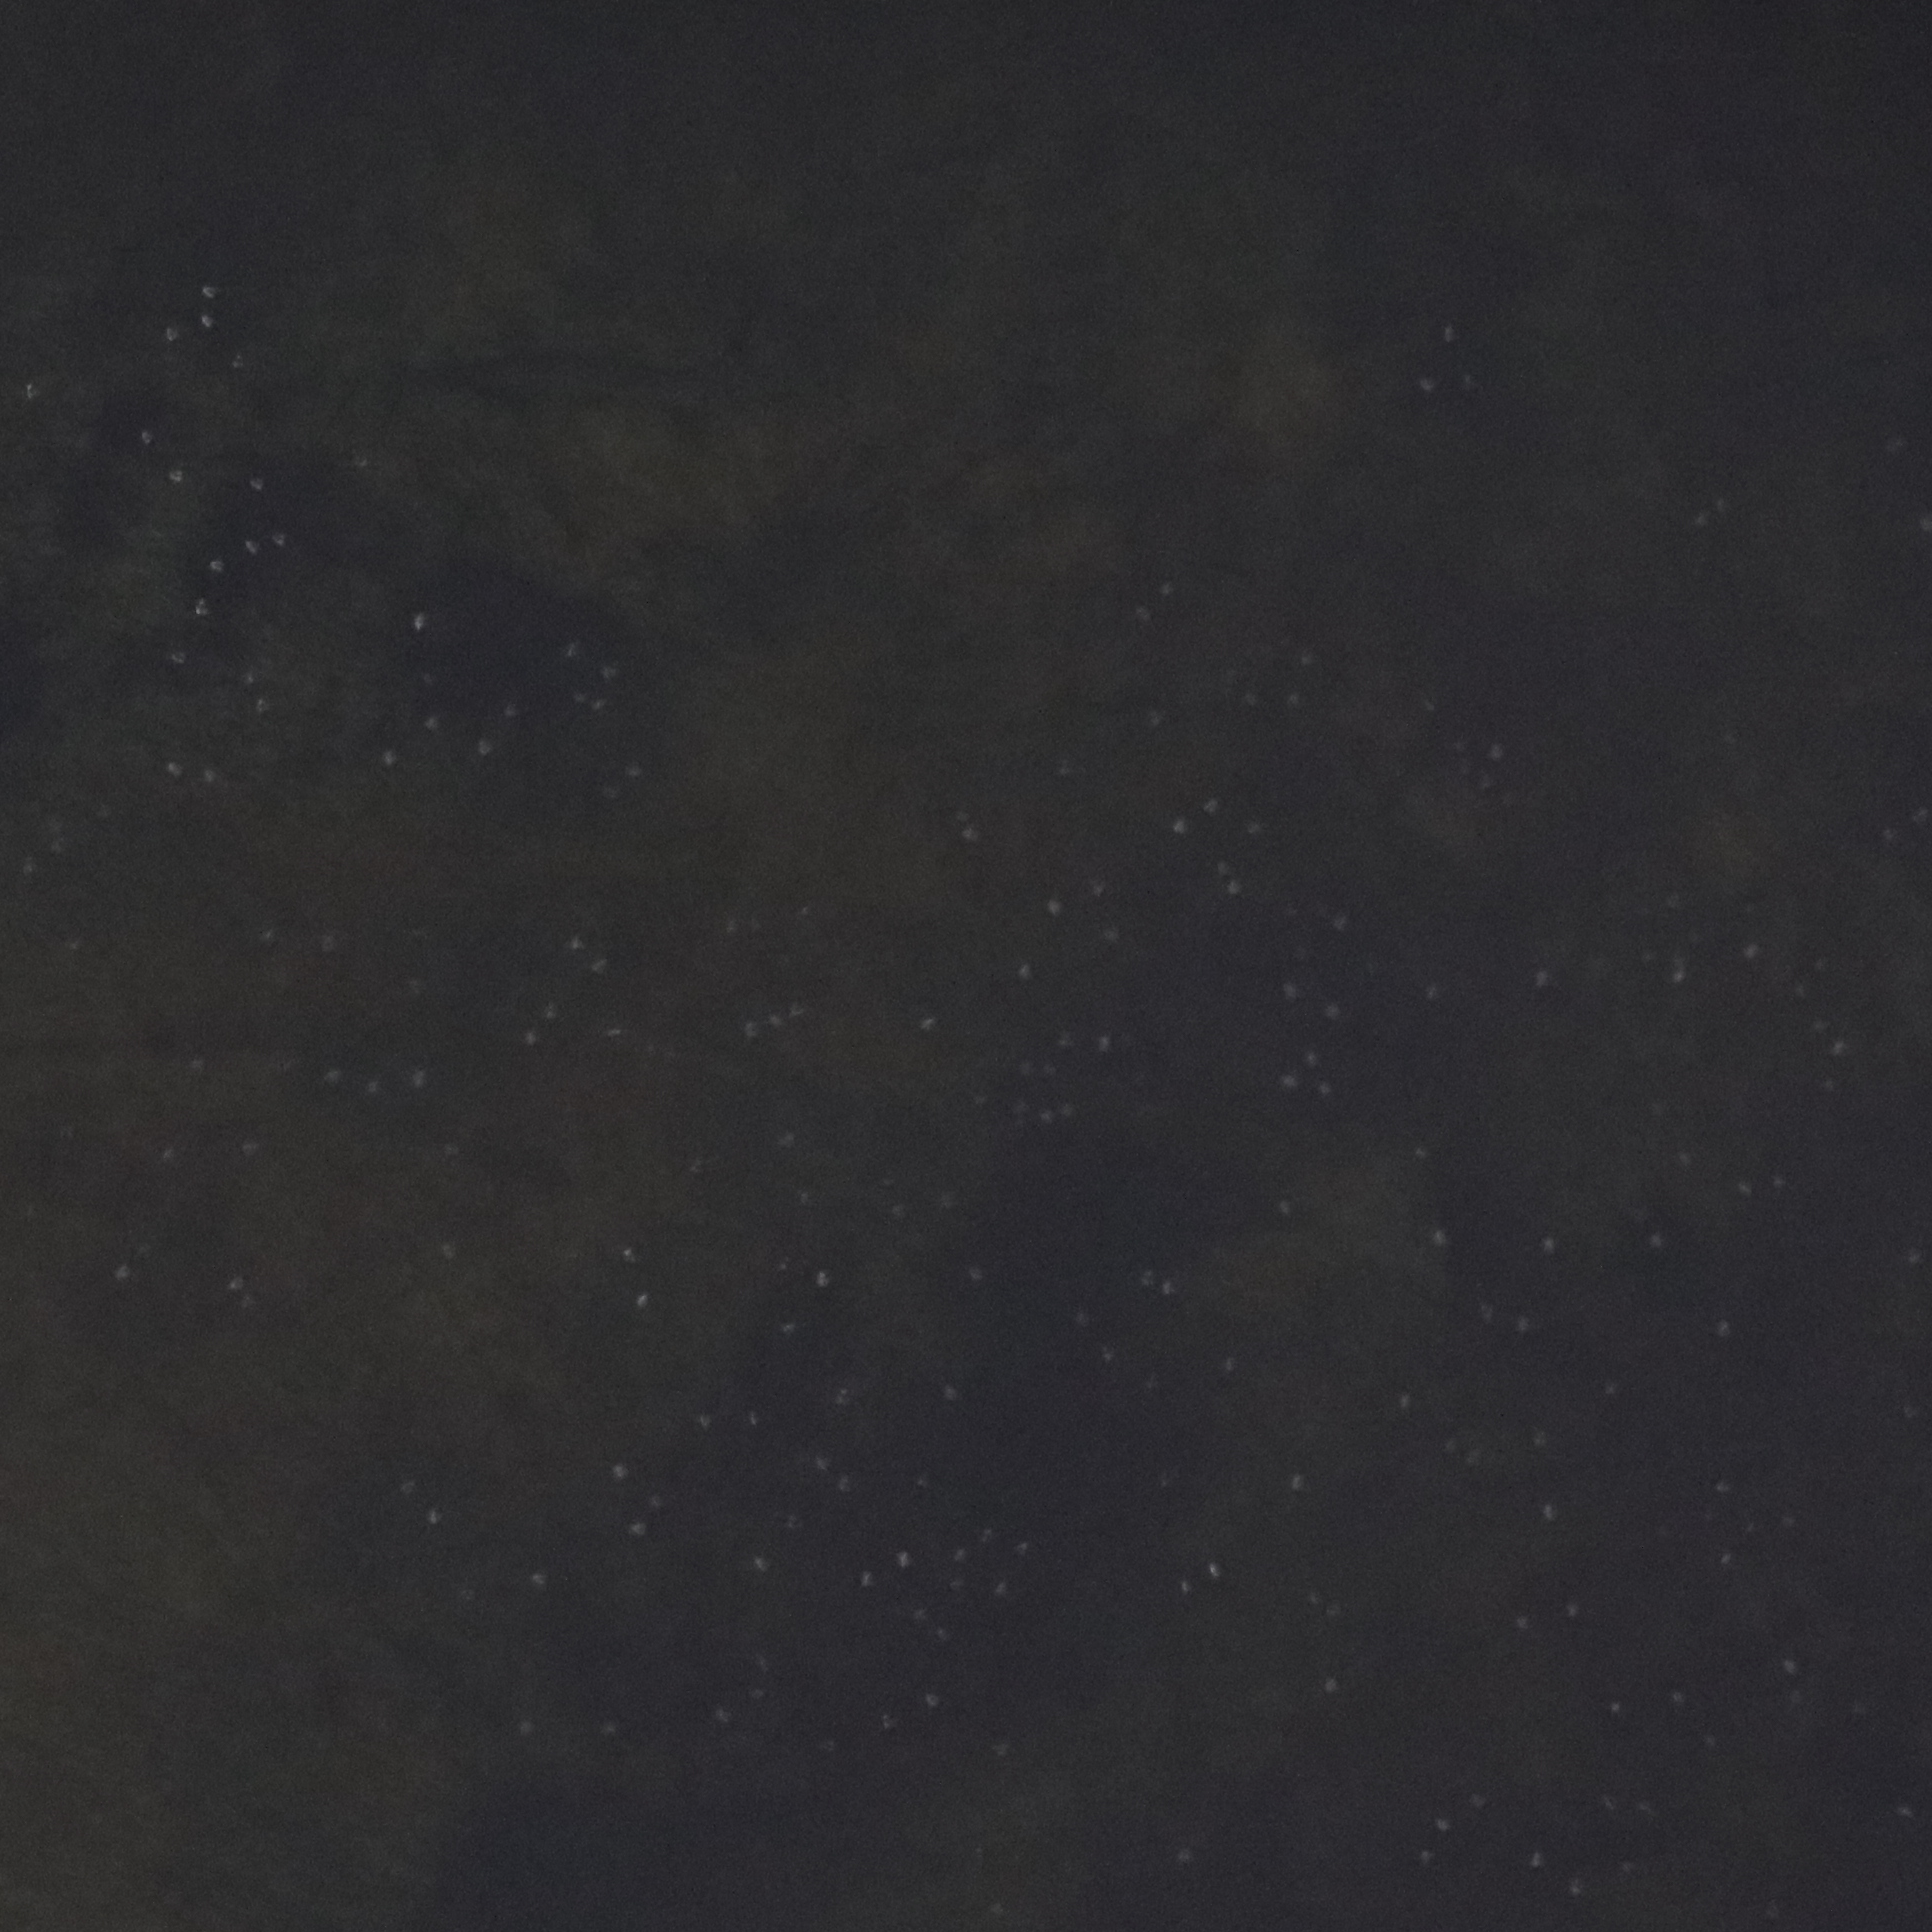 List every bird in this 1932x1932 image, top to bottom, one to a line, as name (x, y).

brant (219, 288)
brant (220, 318)
brant (172, 336)
brant (1453, 338)
brant (241, 365)
brant (1430, 382)
brant (31, 394)
brant (149, 429)
brant (1902, 443)
brant (178, 468)
brant (254, 489)
brant (1727, 501)
brant (1698, 518)
brant (1931, 527)
brant (280, 539)
brant (254, 546)
brant (219, 565)
brant (1167, 582)
brant (211, 608)
brant (1143, 614)
brant (422, 625)
brant (182, 647)
brant (578, 650)
brant (1312, 662)
brant (611, 671)
brant (1241, 671)
brant (427, 672)
brant (254, 674)
brant (1264, 693)
brant (578, 701)
brant (1287, 701)
brant (266, 705)
brant (512, 707)
brant (601, 707)
brant (431, 712)
brant (1161, 721)
brant (492, 743)
brant (1464, 748)
brant (1501, 752)
brant (394, 755)
brant (180, 768)
brant (636, 768)
brant (1465, 771)
brant (1072, 772)
brant (1486, 780)
brant (225, 781)
brant (611, 795)
brant (1514, 801)
brant (108, 807)
brant (1213, 807)
brant (1925, 812)
brant (969, 815)
brant (1183, 824)
brant (1254, 829)
brant (1887, 834)
brant (60, 842)
brant (975, 845)
brant (1222, 872)
brant (30, 873)
brant (1098, 888)
brant (1240, 890)
brant (1056, 904)
brant (807, 916)
brant (729, 925)
brant (754, 925)
brant (1345, 928)
brant (1114, 933)
brant (269, 935)
brant (71, 943)
brant (343, 943)
brant (579, 950)
brant (1757, 962)
brant (1825, 964)
brant (599, 972)
brant (1686, 974)
brant (1027, 976)
brant (1546, 984)
brant (419, 986)
brant (1441, 990)
brant (1810, 991)
brant (1287, 994)
brant (805, 1007)
brant (552, 1009)
brant (1328, 1012)
brant (1339, 1018)
brant (775, 1020)
brant (926, 1024)
brant (1818, 1024)
brant (757, 1032)
brant (611, 1036)
brant (1111, 1040)
brant (1073, 1042)
brant (535, 1045)
brant (1836, 1052)
brant (1311, 1054)
brant (284, 1070)
brant (202, 1071)
brant (1037, 1071)
brant (1052, 1074)
brant (326, 1075)
brant (1284, 1076)
brant (417, 1079)
brant (1829, 1081)
brant (362, 1085)
brant (1328, 1091)
brant (1027, 1101)
brant (984, 1102)
brant (1066, 1113)
brant (1043, 1124)
brant (1013, 1129)
brant (782, 1137)
brant (252, 1153)
brant (1423, 1155)
brant (172, 1157)
brant (691, 1161)
brant (1690, 1162)
brant (885, 1178)
brant (1781, 1181)
brant (1739, 1187)
brant (948, 1194)
brant (812, 1196)
brant (904, 1202)
brant (1288, 1212)
brant (1441, 1240)
brant (1650, 1240)
brant (141, 1248)
brant (460, 1248)
brant (1550, 1248)
brant (629, 1252)
brant (1916, 1253)
brant (790, 1268)
brant (128, 1273)
brant (1147, 1273)
brant (963, 1274)
brant (822, 1278)
brant (1171, 1284)
brant (227, 1286)
brant (645, 1289)
brant (259, 1303)
brant (1086, 1311)
brant (1494, 1315)
brant (1732, 1320)
brant (797, 1333)
brant (1529, 1334)
brant (1110, 1347)
brant (1222, 1365)
brant (1612, 1384)
brant (1155, 1390)
brant (849, 1392)
brant (962, 1392)
brant (1402, 1396)
brant (716, 1419)
brant (1916, 1419)
brant (757, 1422)
brant (1542, 1433)
brant (1448, 1452)
brant (818, 1466)
brant (616, 1470)
brant (1174, 1485)
brant (1723, 1485)
brant (416, 1492)
brant (1297, 1492)
brant (937, 1493)
brant (653, 1498)
brant (842, 1498)
brant (1556, 1512)
brant (1787, 1513)
brant (637, 1524)
brant (790, 1525)
brant (433, 1530)
brant (985, 1530)
brant (1749, 1537)
brant (956, 1549)
brant (1027, 1550)
brant (1736, 1560)
brant (768, 1561)
brant (910, 1564)
brant (1215, 1568)
brant (950, 1581)
brant (538, 1583)
brant (875, 1584)
brant (1196, 1590)
brant (463, 1592)
brant (992, 1596)
brant (1312, 1598)
brant (1576, 1599)
brant (924, 1611)
brant (1338, 1611)
brant (1527, 1622)
brant (948, 1627)
brant (772, 1657)
brant (1786, 1670)
brant (1331, 1686)
brant (947, 1702)
brant (1795, 1702)
brant (762, 1704)
brant (1681, 1707)
brant (1615, 1708)
brant (1862, 1712)
brant (534, 1717)
brant (725, 1726)
brant (886, 1726)
brant (602, 1733)
brant (1699, 1737)
brant (1004, 1745)
brant (814, 1750)
brant (1489, 1797)
brant (1614, 1797)
brant (1656, 1815)
brant (1912, 1815)
brant (1454, 1821)
brant (1542, 1855)
brant (1189, 1857)
brant (1423, 1858)
brant (1620, 1867)
brant (1576, 1887)
brant (1768, 1913)
brant (1004, 1914)